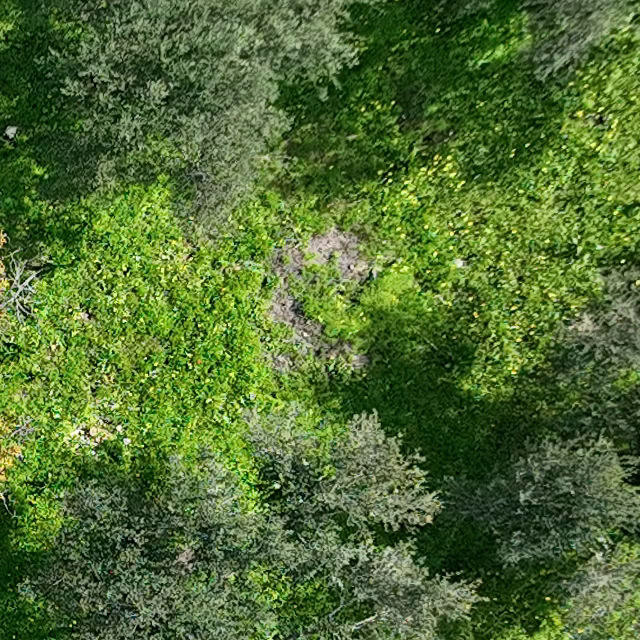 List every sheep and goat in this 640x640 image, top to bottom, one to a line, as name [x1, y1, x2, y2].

None